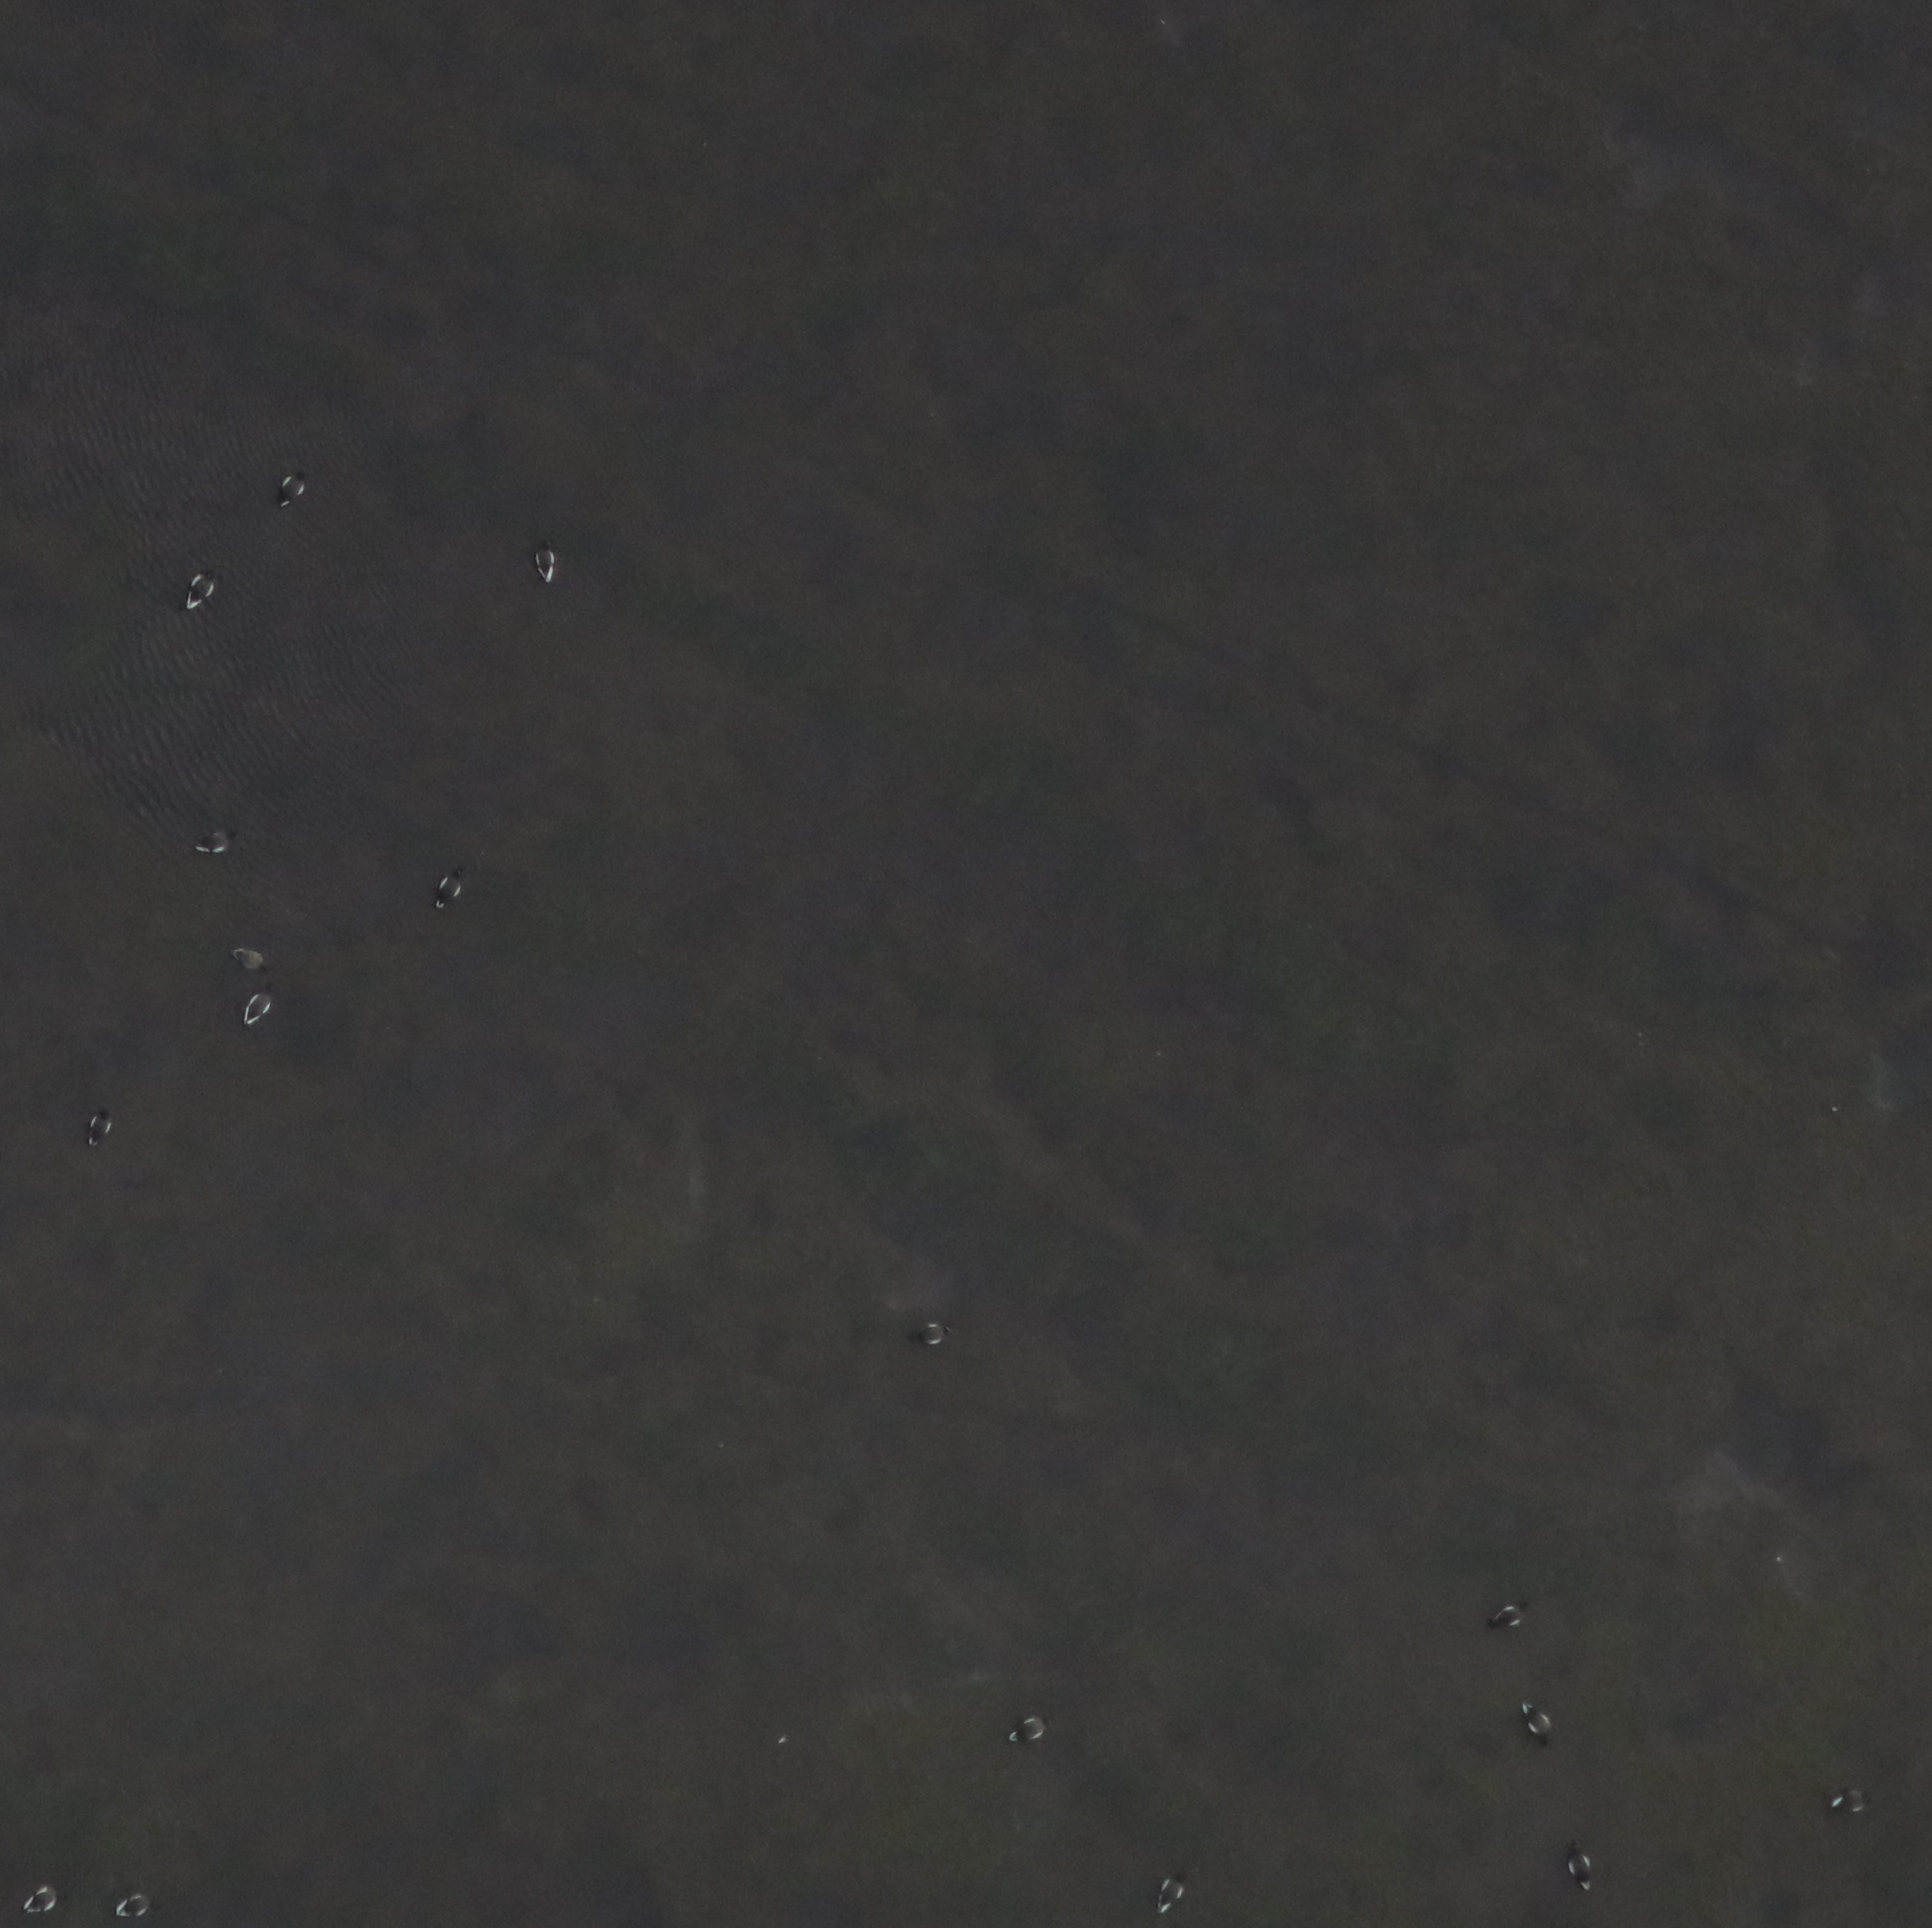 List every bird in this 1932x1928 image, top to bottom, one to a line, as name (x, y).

brant (293, 488)
brant (543, 563)
brant (202, 590)
brant (216, 841)
brant (449, 887)
brant (249, 961)
brant (256, 1007)
brant (100, 1127)
brant (934, 1335)
brant (1510, 1615)
brant (1540, 1722)
brant (1031, 1730)
brant (1849, 1797)
brant (1581, 1866)
brant (1171, 1891)
brant (39, 1902)
brant (136, 1905)